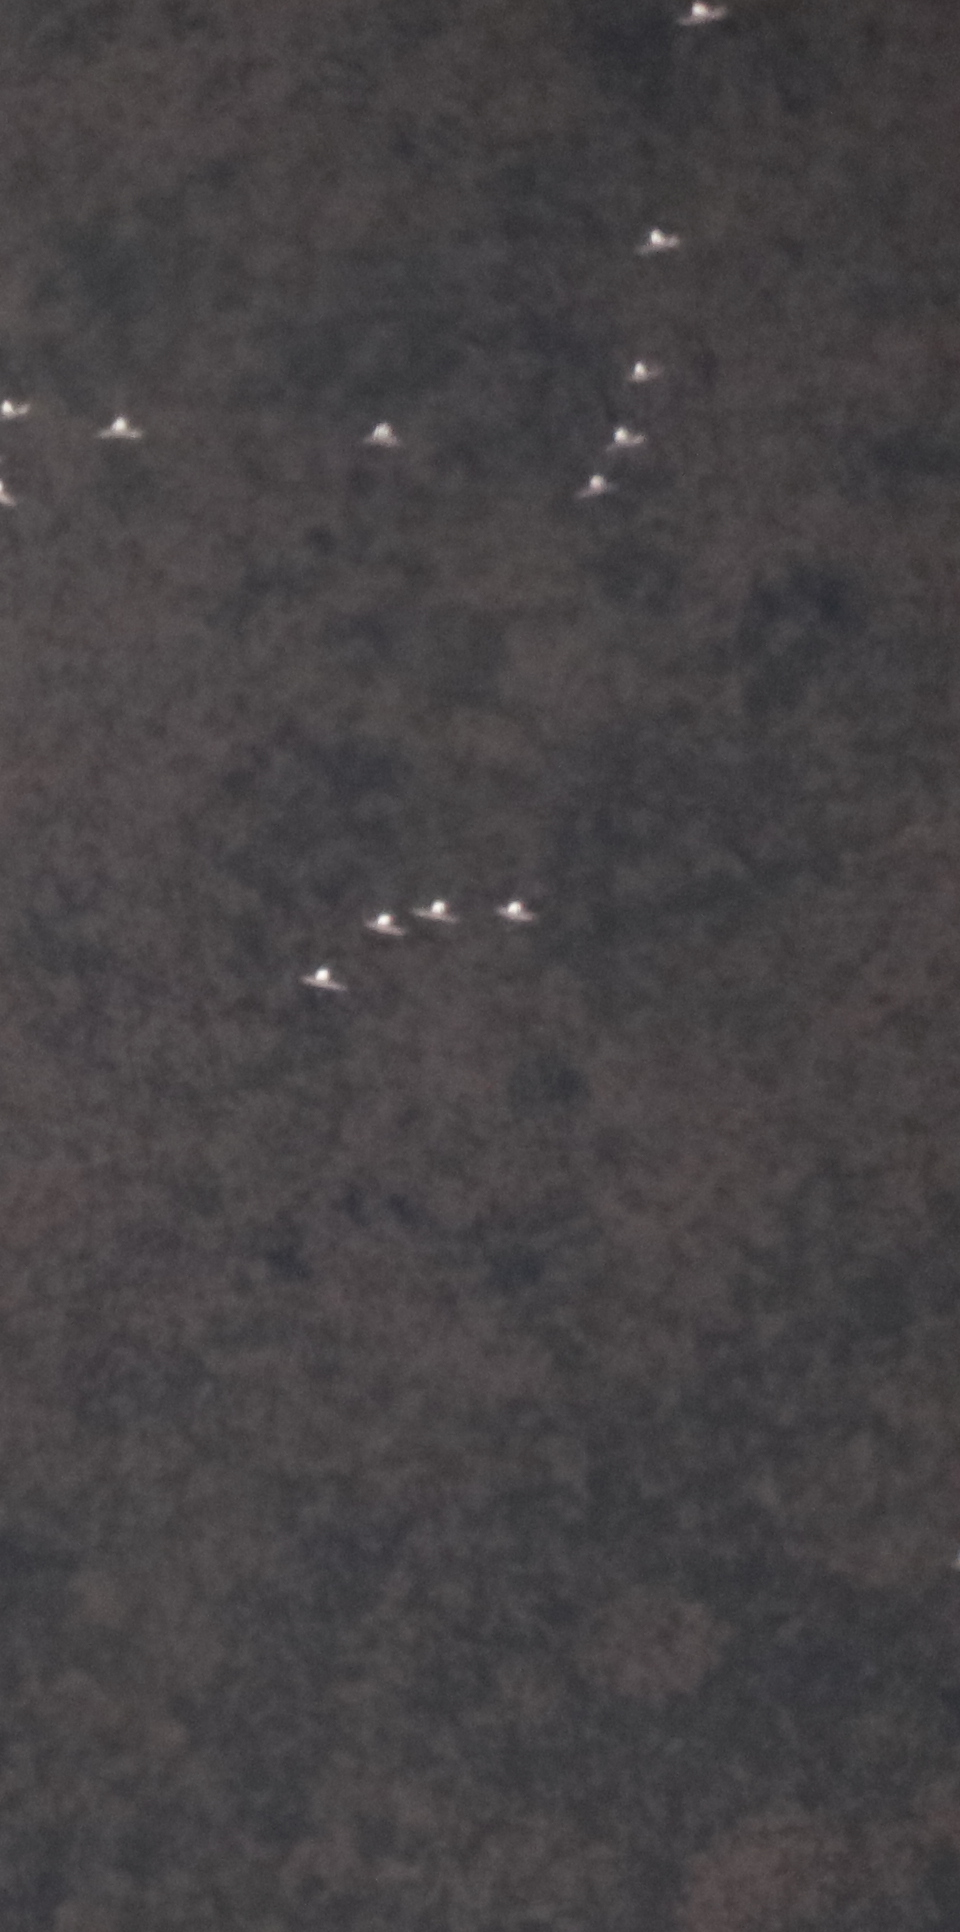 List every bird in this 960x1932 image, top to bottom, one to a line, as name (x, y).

brant (709, 22)
brant (670, 250)
brant (641, 374)
brant (18, 411)
brant (127, 428)
brant (623, 433)
brant (387, 440)
brant (591, 485)
brant (517, 913)
brant (435, 919)
brant (382, 926)
brant (332, 984)